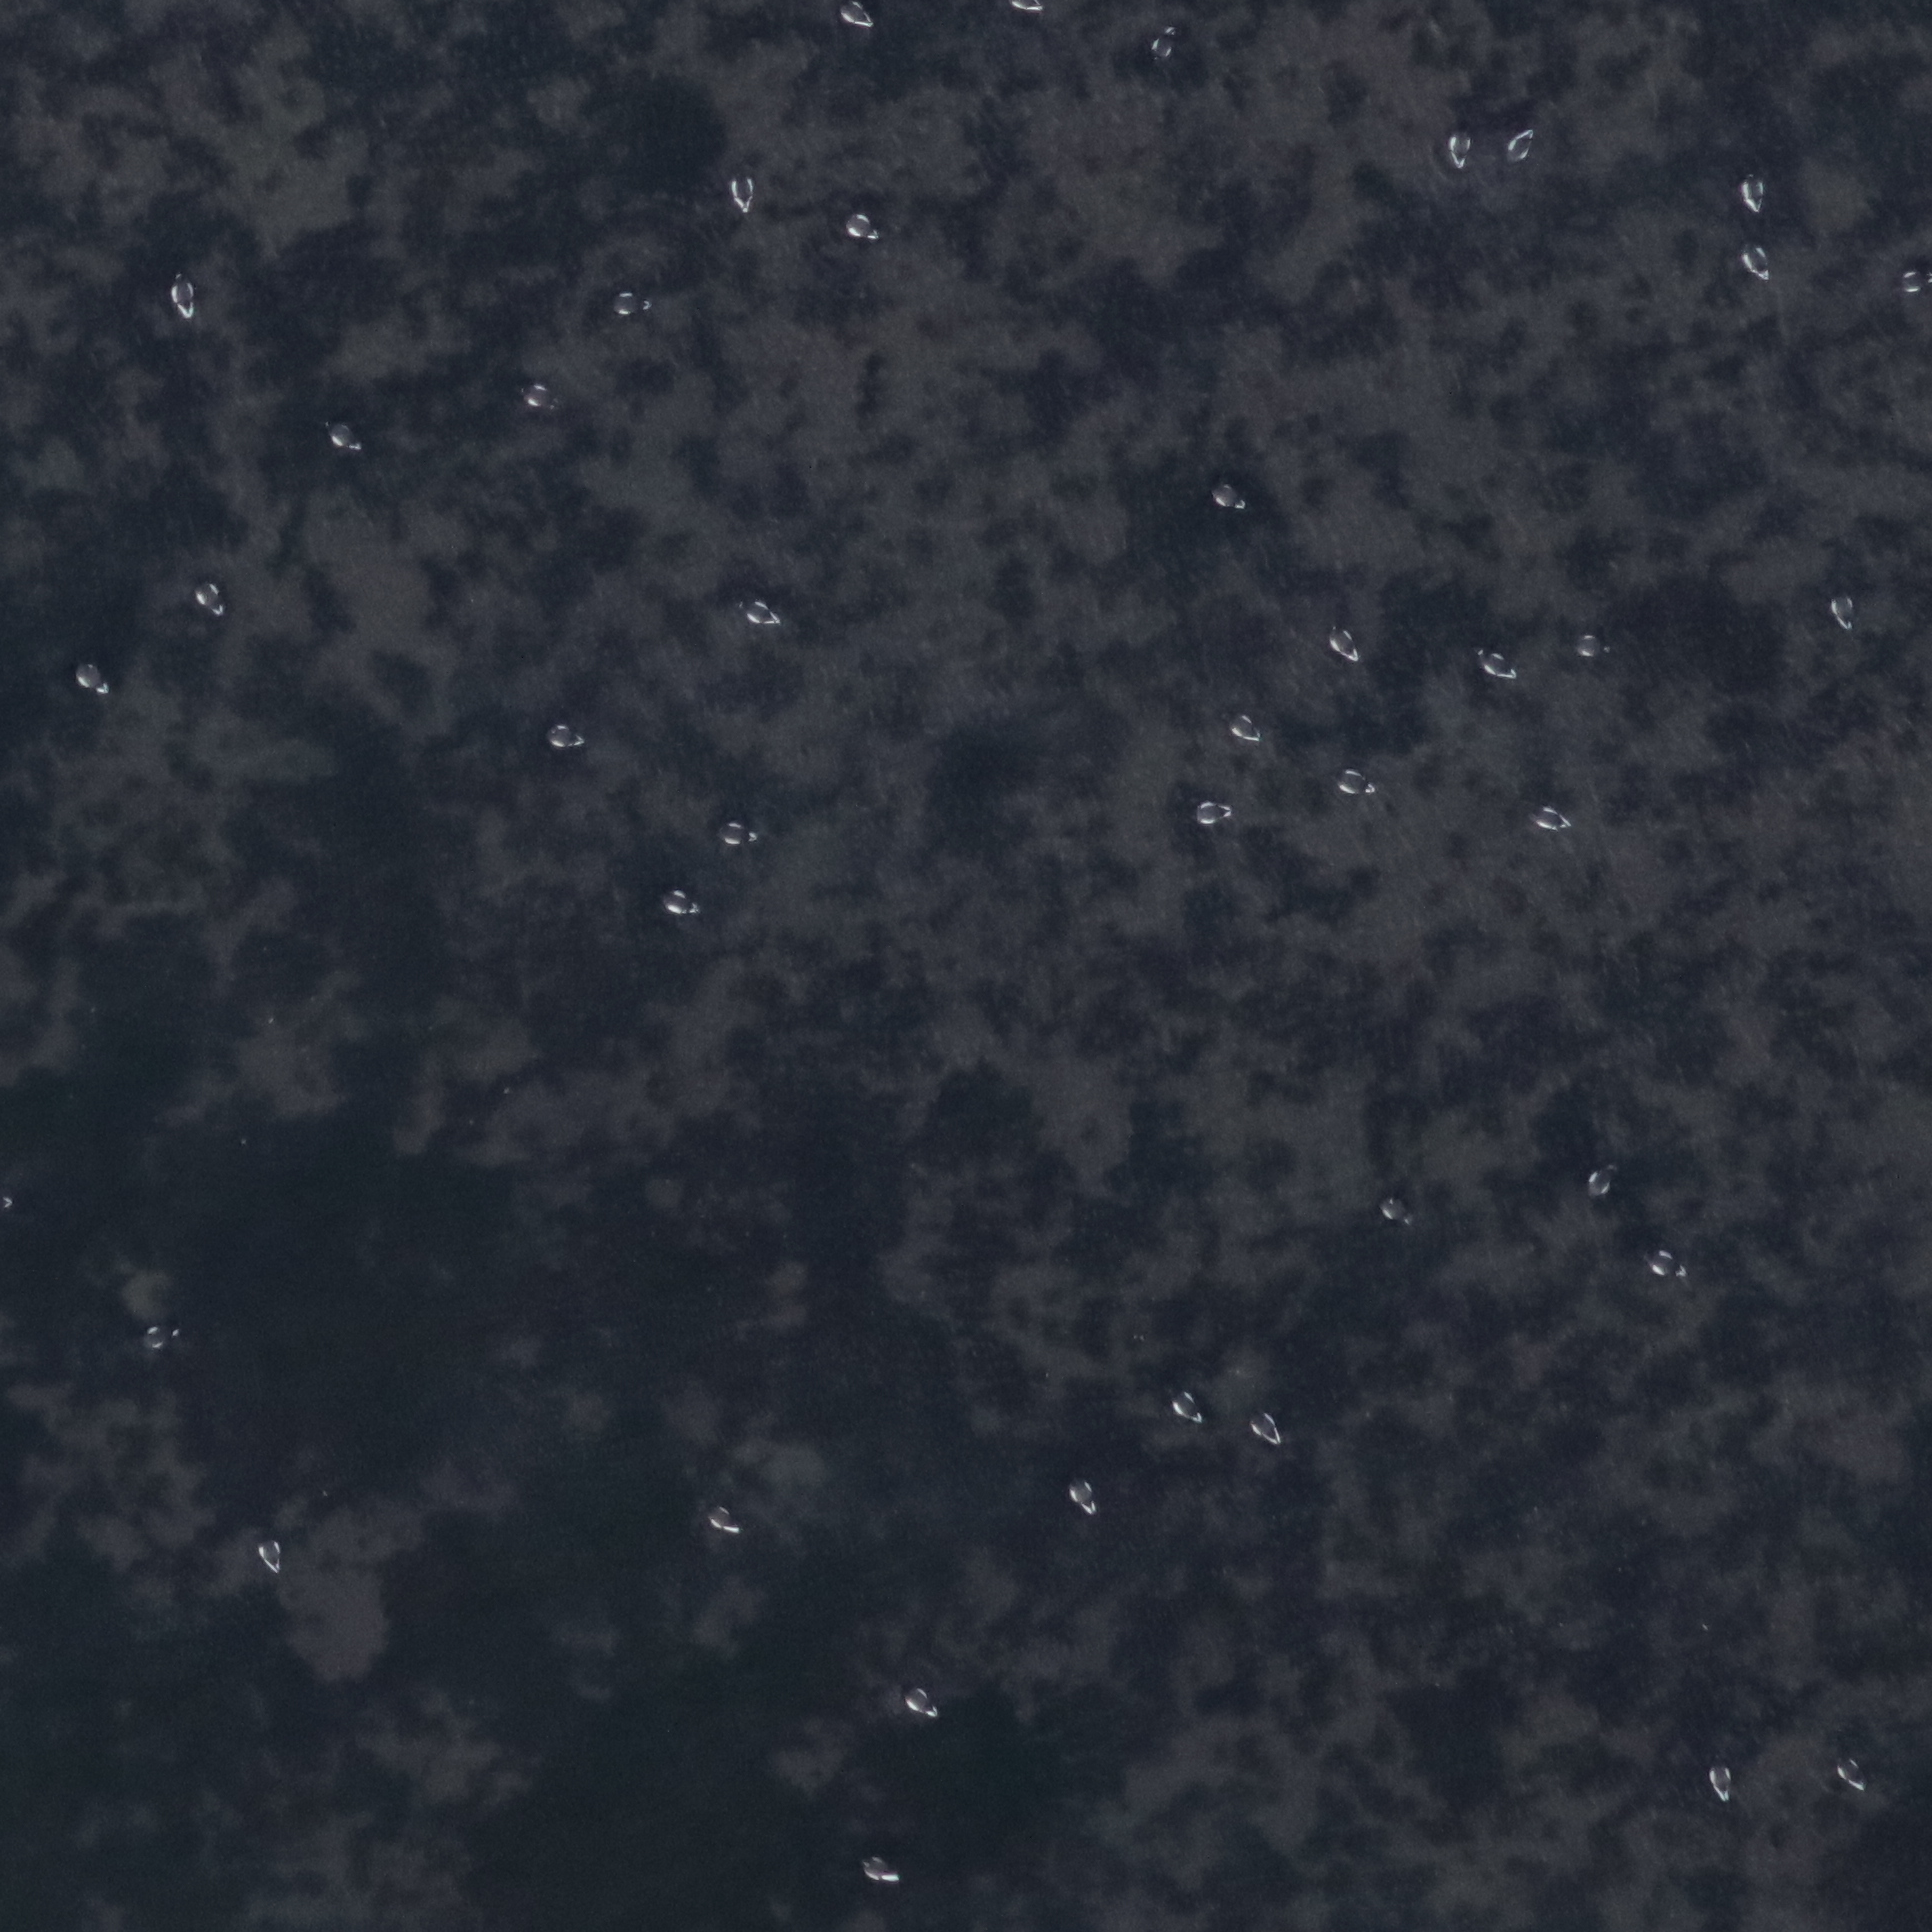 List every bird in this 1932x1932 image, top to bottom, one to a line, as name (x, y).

brant (855, 13)
brant (1161, 46)
brant (1459, 146)
brant (1519, 148)
brant (1753, 190)
brant (744, 191)
brant (860, 226)
brant (1754, 259)
brant (1916, 280)
brant (183, 294)
brant (626, 303)
brant (538, 396)
brant (343, 436)
brant (1226, 496)
brant (209, 597)
brant (1843, 609)
brant (759, 614)
brant (1343, 642)
brant (1589, 645)
brant (1496, 664)
brant (89, 676)
brant (1243, 727)
brant (561, 737)
brant (1353, 782)
brant (1209, 814)
brant (1548, 819)
brant (735, 834)
brant (678, 903)
brant (1599, 1182)
brant (1392, 1210)
brant (1663, 1264)
brant (160, 1339)
brant (1187, 1406)
brant (1264, 1427)
brant (1082, 1494)
brant (722, 1517)
brant (269, 1554)
brant (918, 1699)
brant (1850, 1771)
brant (1719, 1777)
brant (878, 1870)